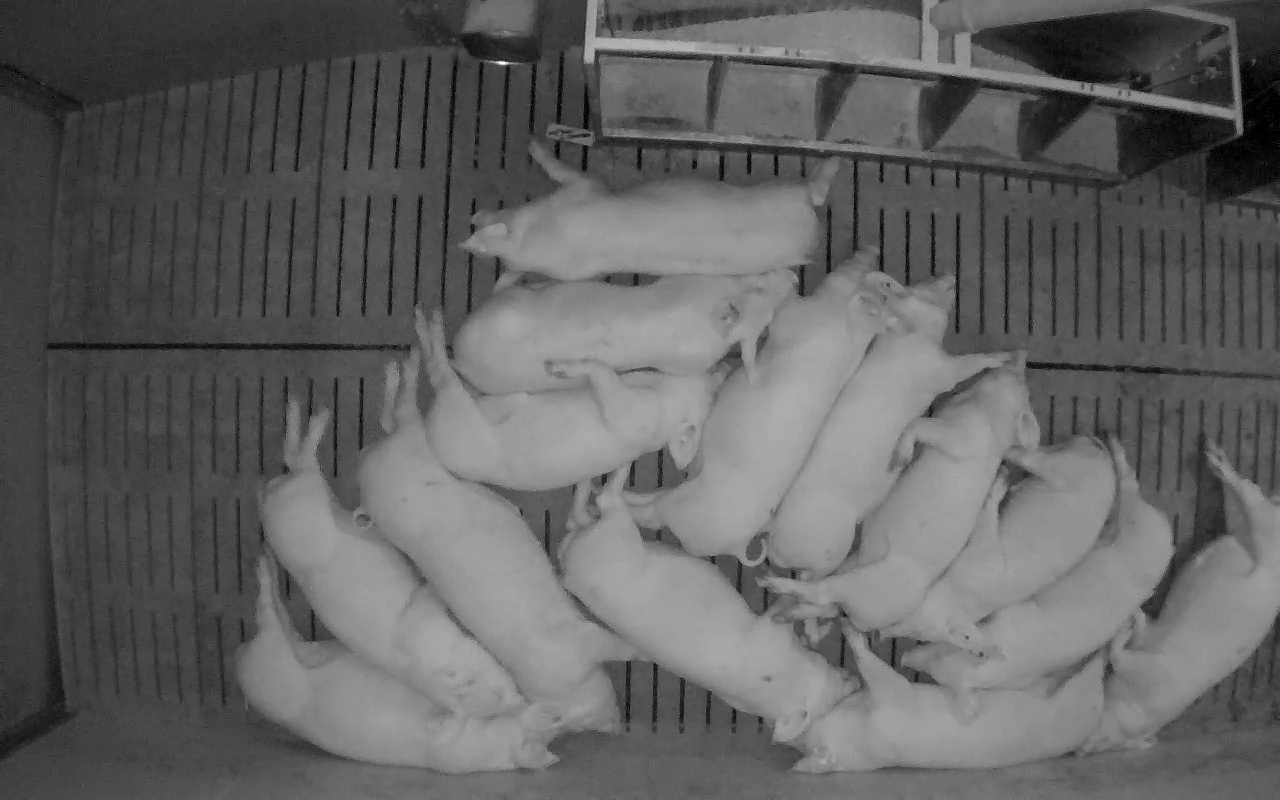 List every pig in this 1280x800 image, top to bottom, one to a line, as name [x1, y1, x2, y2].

pig [457, 140, 843, 294]
pig [582, 244, 888, 569]
pig [445, 265, 804, 397]
pig [765, 272, 1016, 648]
pig [410, 302, 733, 492]
pig [352, 343, 650, 737]
pig [757, 345, 1043, 634]
pig [257, 394, 528, 745]
pig [869, 429, 1118, 656]
pig [900, 431, 1179, 728]
pig [1072, 436, 1279, 760]
pig [560, 461, 863, 746]
pig [235, 540, 565, 776]
pig [783, 618, 1112, 775]